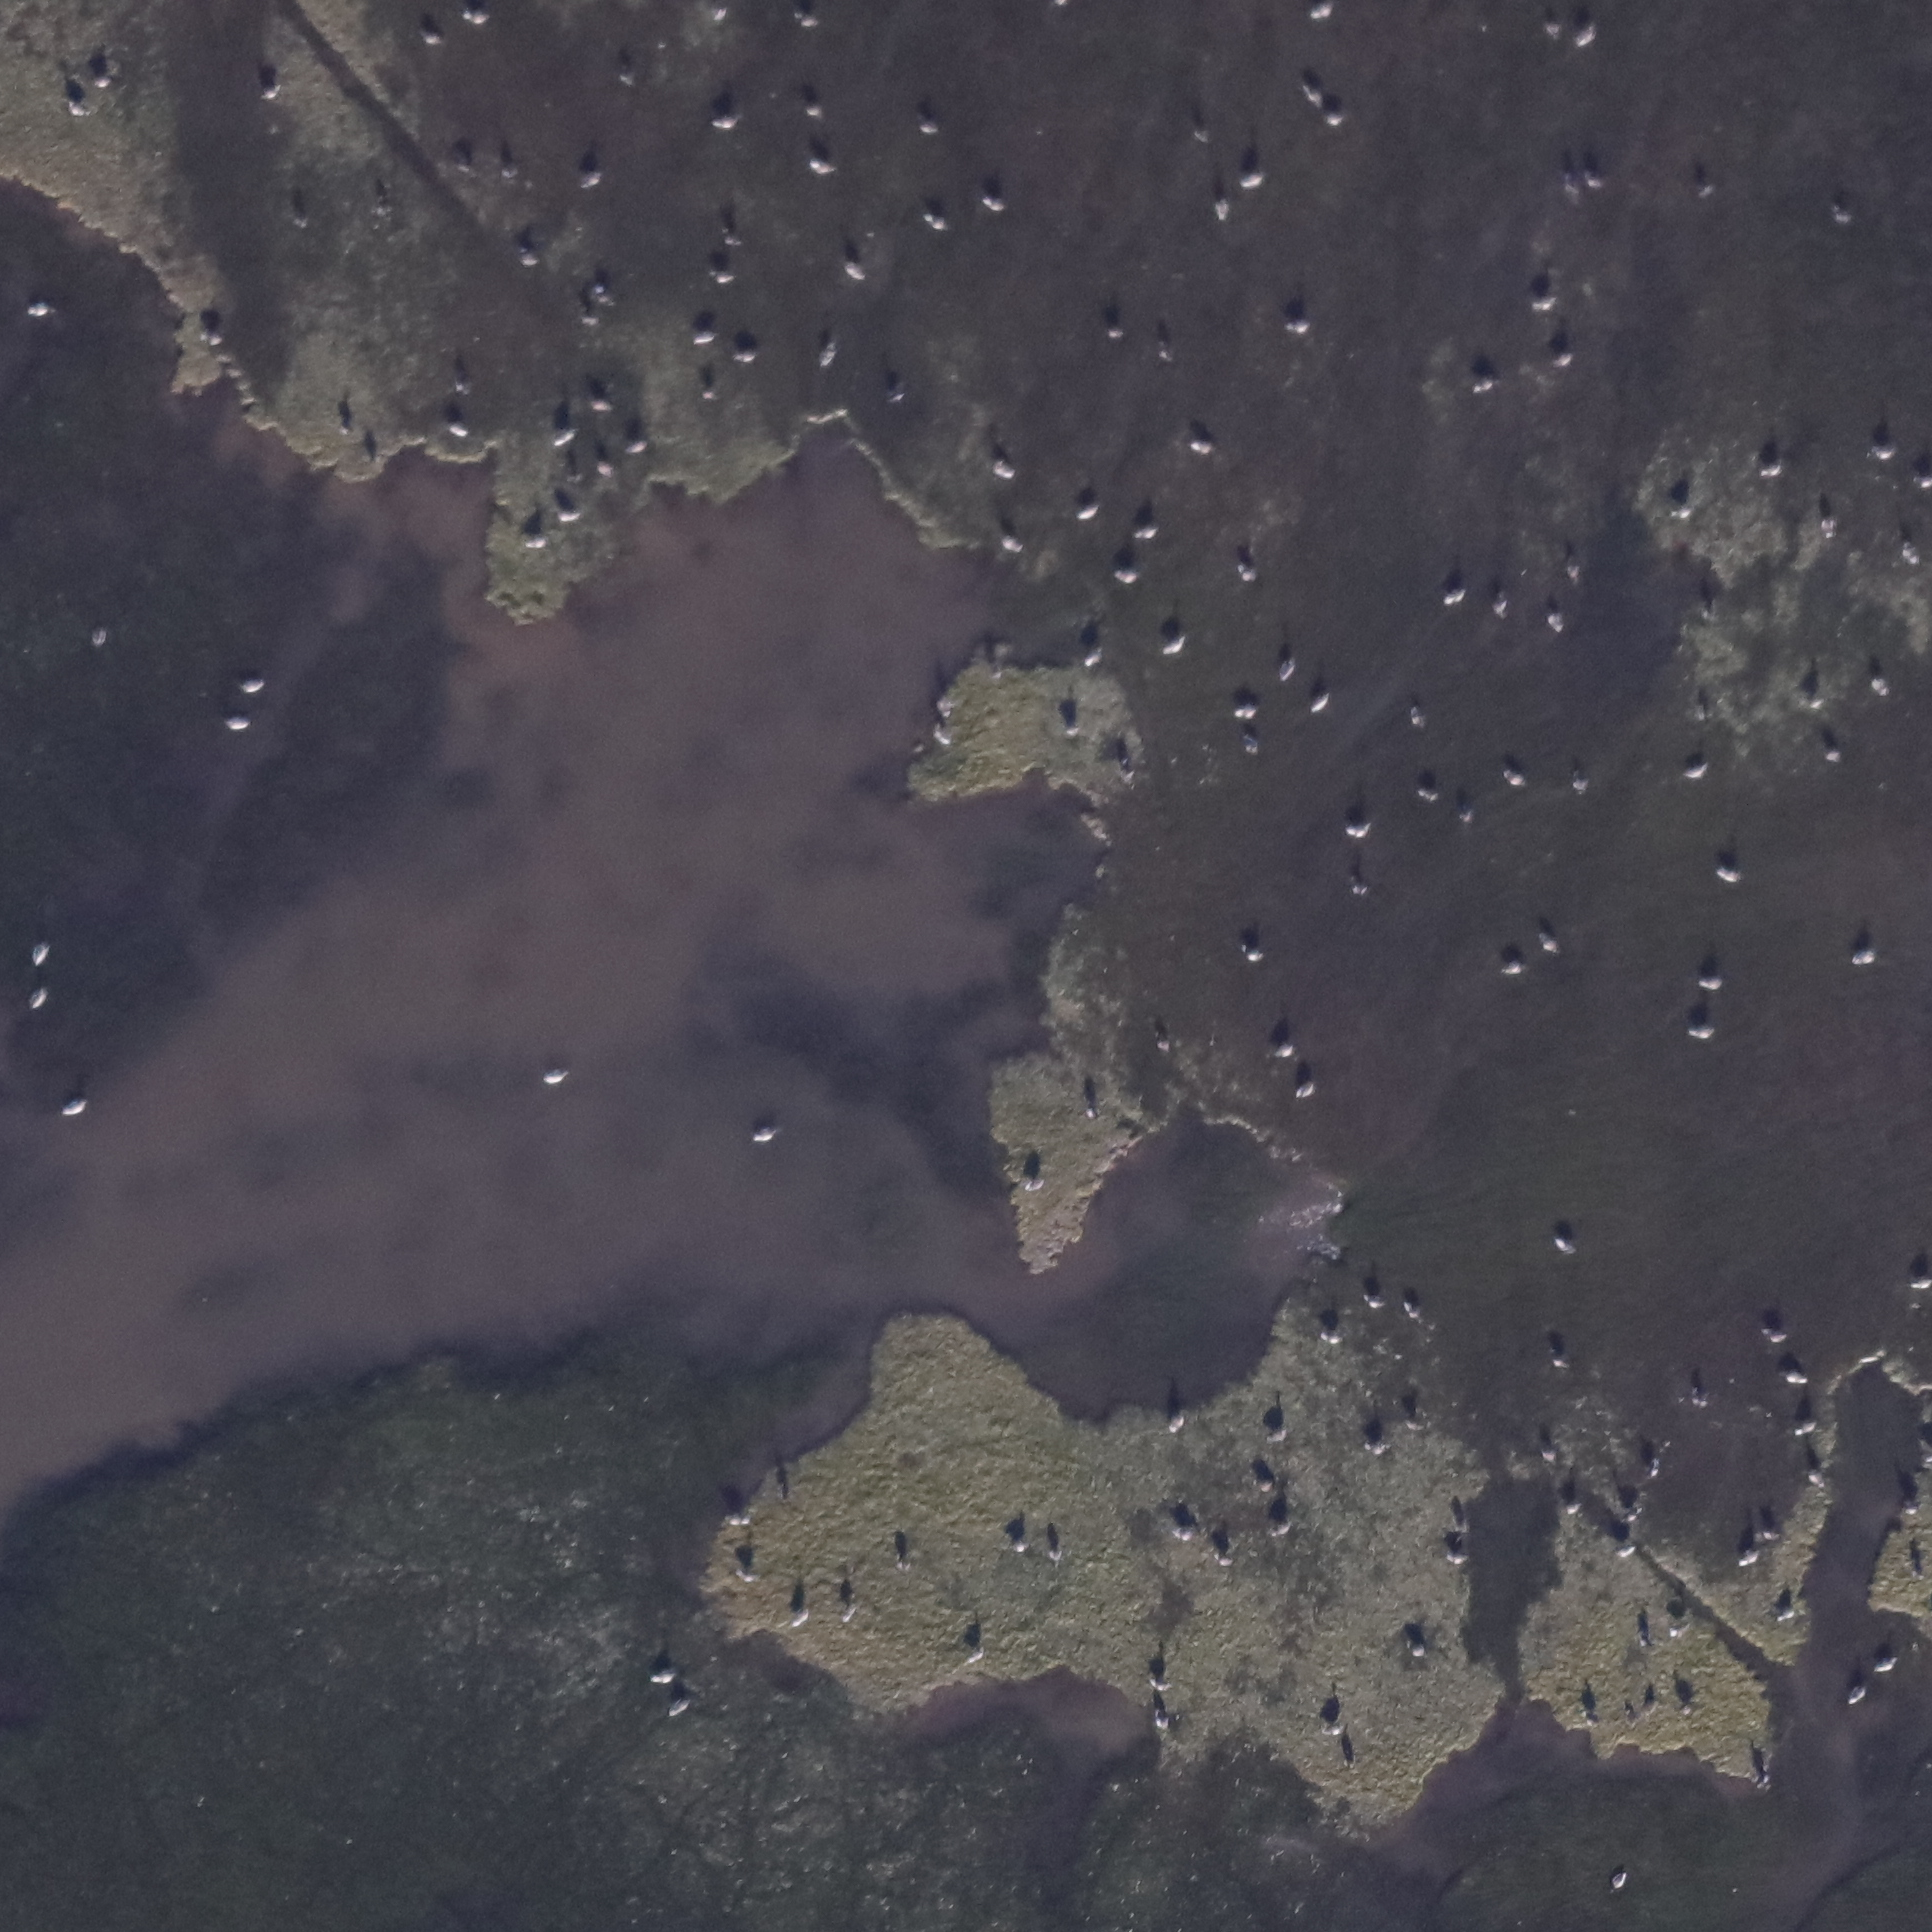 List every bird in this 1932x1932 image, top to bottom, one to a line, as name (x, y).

brant (479, 17)
brant (1324, 22)
brant (806, 24)
brant (1552, 26)
brant (1595, 42)
brant (432, 46)
brant (638, 75)
brant (1314, 81)
brant (96, 88)
brant (265, 103)
brant (78, 116)
brant (809, 116)
brant (1331, 117)
brant (939, 118)
brant (717, 122)
brant (1200, 132)
brant (463, 166)
brant (828, 168)
brant (506, 172)
brant (1252, 178)
brant (589, 179)
brant (1598, 182)
brant (1704, 190)
brant (1581, 199)
brant (991, 205)
brant (1220, 207)
brant (1842, 211)
brant (304, 223)
brant (936, 229)
brant (728, 250)
brant (523, 254)
brant (850, 265)
brant (716, 280)
brant (609, 288)
brant (1545, 299)
brant (37, 311)
brant (589, 311)
brant (1124, 330)
brant (1301, 336)
brant (703, 337)
brant (209, 338)
brant (1170, 349)
brant (832, 351)
brant (741, 356)
brant (1570, 356)
brant (1487, 379)
brant (905, 385)
brant (462, 387)
brant (707, 397)
brant (602, 409)
brant (337, 417)
brant (456, 426)
brant (564, 435)
brant (375, 439)
brant (645, 441)
brant (1205, 441)
brant (1883, 455)
brant (602, 462)
brant (1008, 466)
brant (1767, 474)
brant (1100, 511)
brant (1681, 511)
brant (571, 513)
brant (1156, 529)
brant (1832, 530)
brant (540, 542)
brant (1018, 551)
brant (1924, 557)
brant (1249, 562)
brant (1574, 570)
brant (1132, 573)
brant (1450, 589)
brant (1508, 603)
brant (1719, 609)
brant (1551, 618)
brant (95, 635)
brant (1099, 650)
brant (1174, 651)
brant (1287, 668)
brant (992, 669)
brant (1881, 679)
brant (246, 680)
brant (1323, 700)
brant (1814, 700)
brant (1712, 704)
brant (1245, 713)
brant (244, 719)
brant (1430, 719)
brant (1069, 731)
brant (1250, 744)
brant (1833, 754)
brant (1126, 767)
brant (1705, 773)
brant (1520, 775)
brant (1582, 781)
brant (1442, 797)
brant (1474, 812)
brant (1356, 835)
brant (1727, 876)
brant (1358, 889)
brant (1550, 946)
brant (1249, 957)
brant (1867, 963)
brant (35, 964)
brant (1508, 973)
brant (1709, 988)
brant (43, 1005)
brant (1708, 1033)
brant (1168, 1044)
brant (1286, 1051)
brant (556, 1071)
brant (1305, 1096)
brant (79, 1102)
brant (1099, 1107)
brant (770, 1137)
brant (1042, 1185)
brant (1562, 1242)
brant (1917, 1274)
brant (1373, 1302)
brant (1423, 1319)
brant (1777, 1331)
brant (1327, 1333)
brant (1565, 1362)
brant (1794, 1371)
brant (1699, 1396)
brant (1805, 1418)
brant (1421, 1425)
brant (1186, 1427)
brant (1282, 1445)
brant (1382, 1452)
brant (1548, 1454)
brant (1655, 1469)
brant (1826, 1477)
brant (1270, 1486)
brant (1580, 1505)
brant (1911, 1512)
brant (1637, 1513)
brant (1458, 1525)
brant (741, 1527)
brant (1282, 1527)
brant (1194, 1533)
brant (1771, 1536)
brant (1629, 1551)
brant (1018, 1552)
brant (1062, 1557)
brant (1460, 1557)
brant (1229, 1559)
brant (1750, 1564)
brant (904, 1565)
brant (1918, 1565)
brant (756, 1581)
brant (1794, 1611)
brant (842, 1614)
brant (796, 1617)
brant (1684, 1624)
brant (1644, 1644)
brant (1426, 1645)
brant (978, 1656)
brant (1893, 1658)
brant (675, 1671)
brant (1160, 1681)
brant (1864, 1697)
brant (1654, 1708)
brant (683, 1711)
brant (1594, 1715)
brant (1694, 1715)
brant (1631, 1717)
brant (1163, 1719)
brant (1341, 1720)
brant (1350, 1765)
brant (1768, 1772)
brant (1614, 1883)